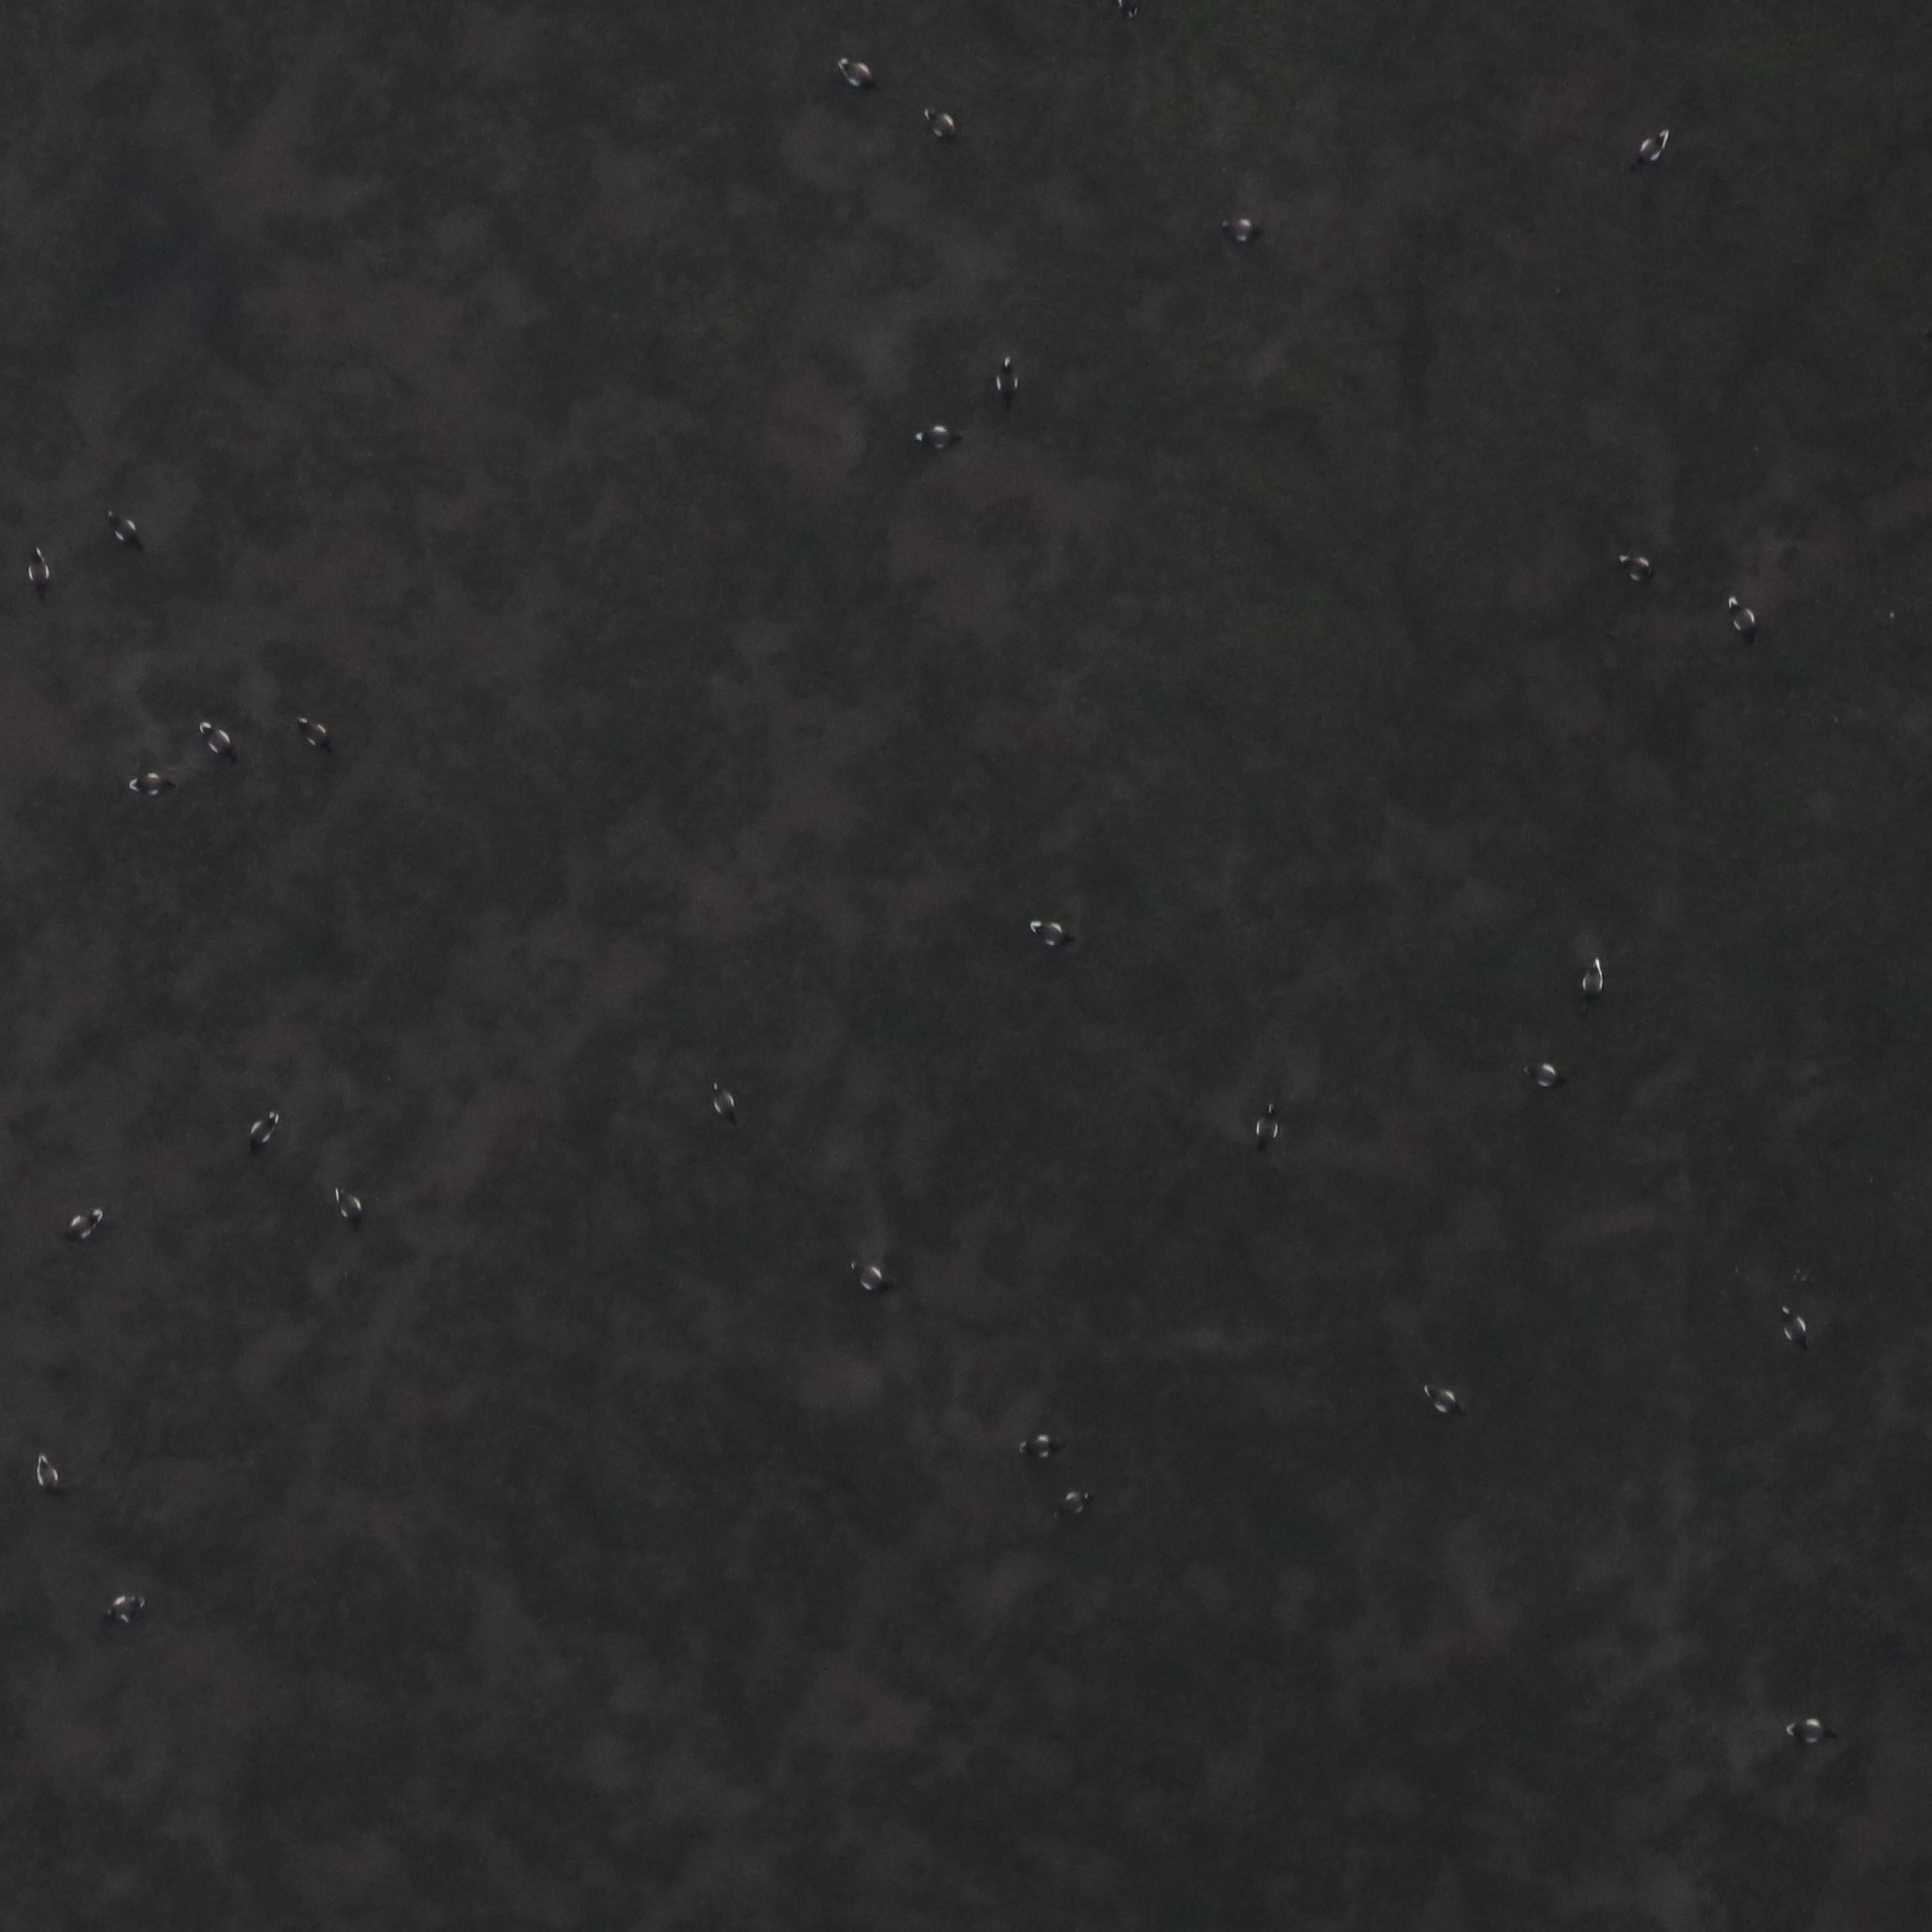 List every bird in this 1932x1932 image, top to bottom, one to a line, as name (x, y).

brant (857, 74)
brant (940, 126)
brant (1652, 149)
brant (1242, 229)
brant (1008, 383)
brant (938, 436)
brant (124, 530)
brant (1636, 566)
brant (36, 570)
brant (1742, 619)
brant (313, 733)
brant (218, 740)
brant (151, 783)
brant (1052, 935)
brant (1592, 978)
brant (1546, 1074)
brant (725, 1101)
brant (1267, 1126)
brant (264, 1129)
brant (350, 1207)
brant (84, 1222)
brant (873, 1275)
brant (1794, 1328)
brant (1443, 1398)
brant (1039, 1447)
brant (47, 1473)
brant (1076, 1503)
brant (123, 1609)
brant (1808, 1731)